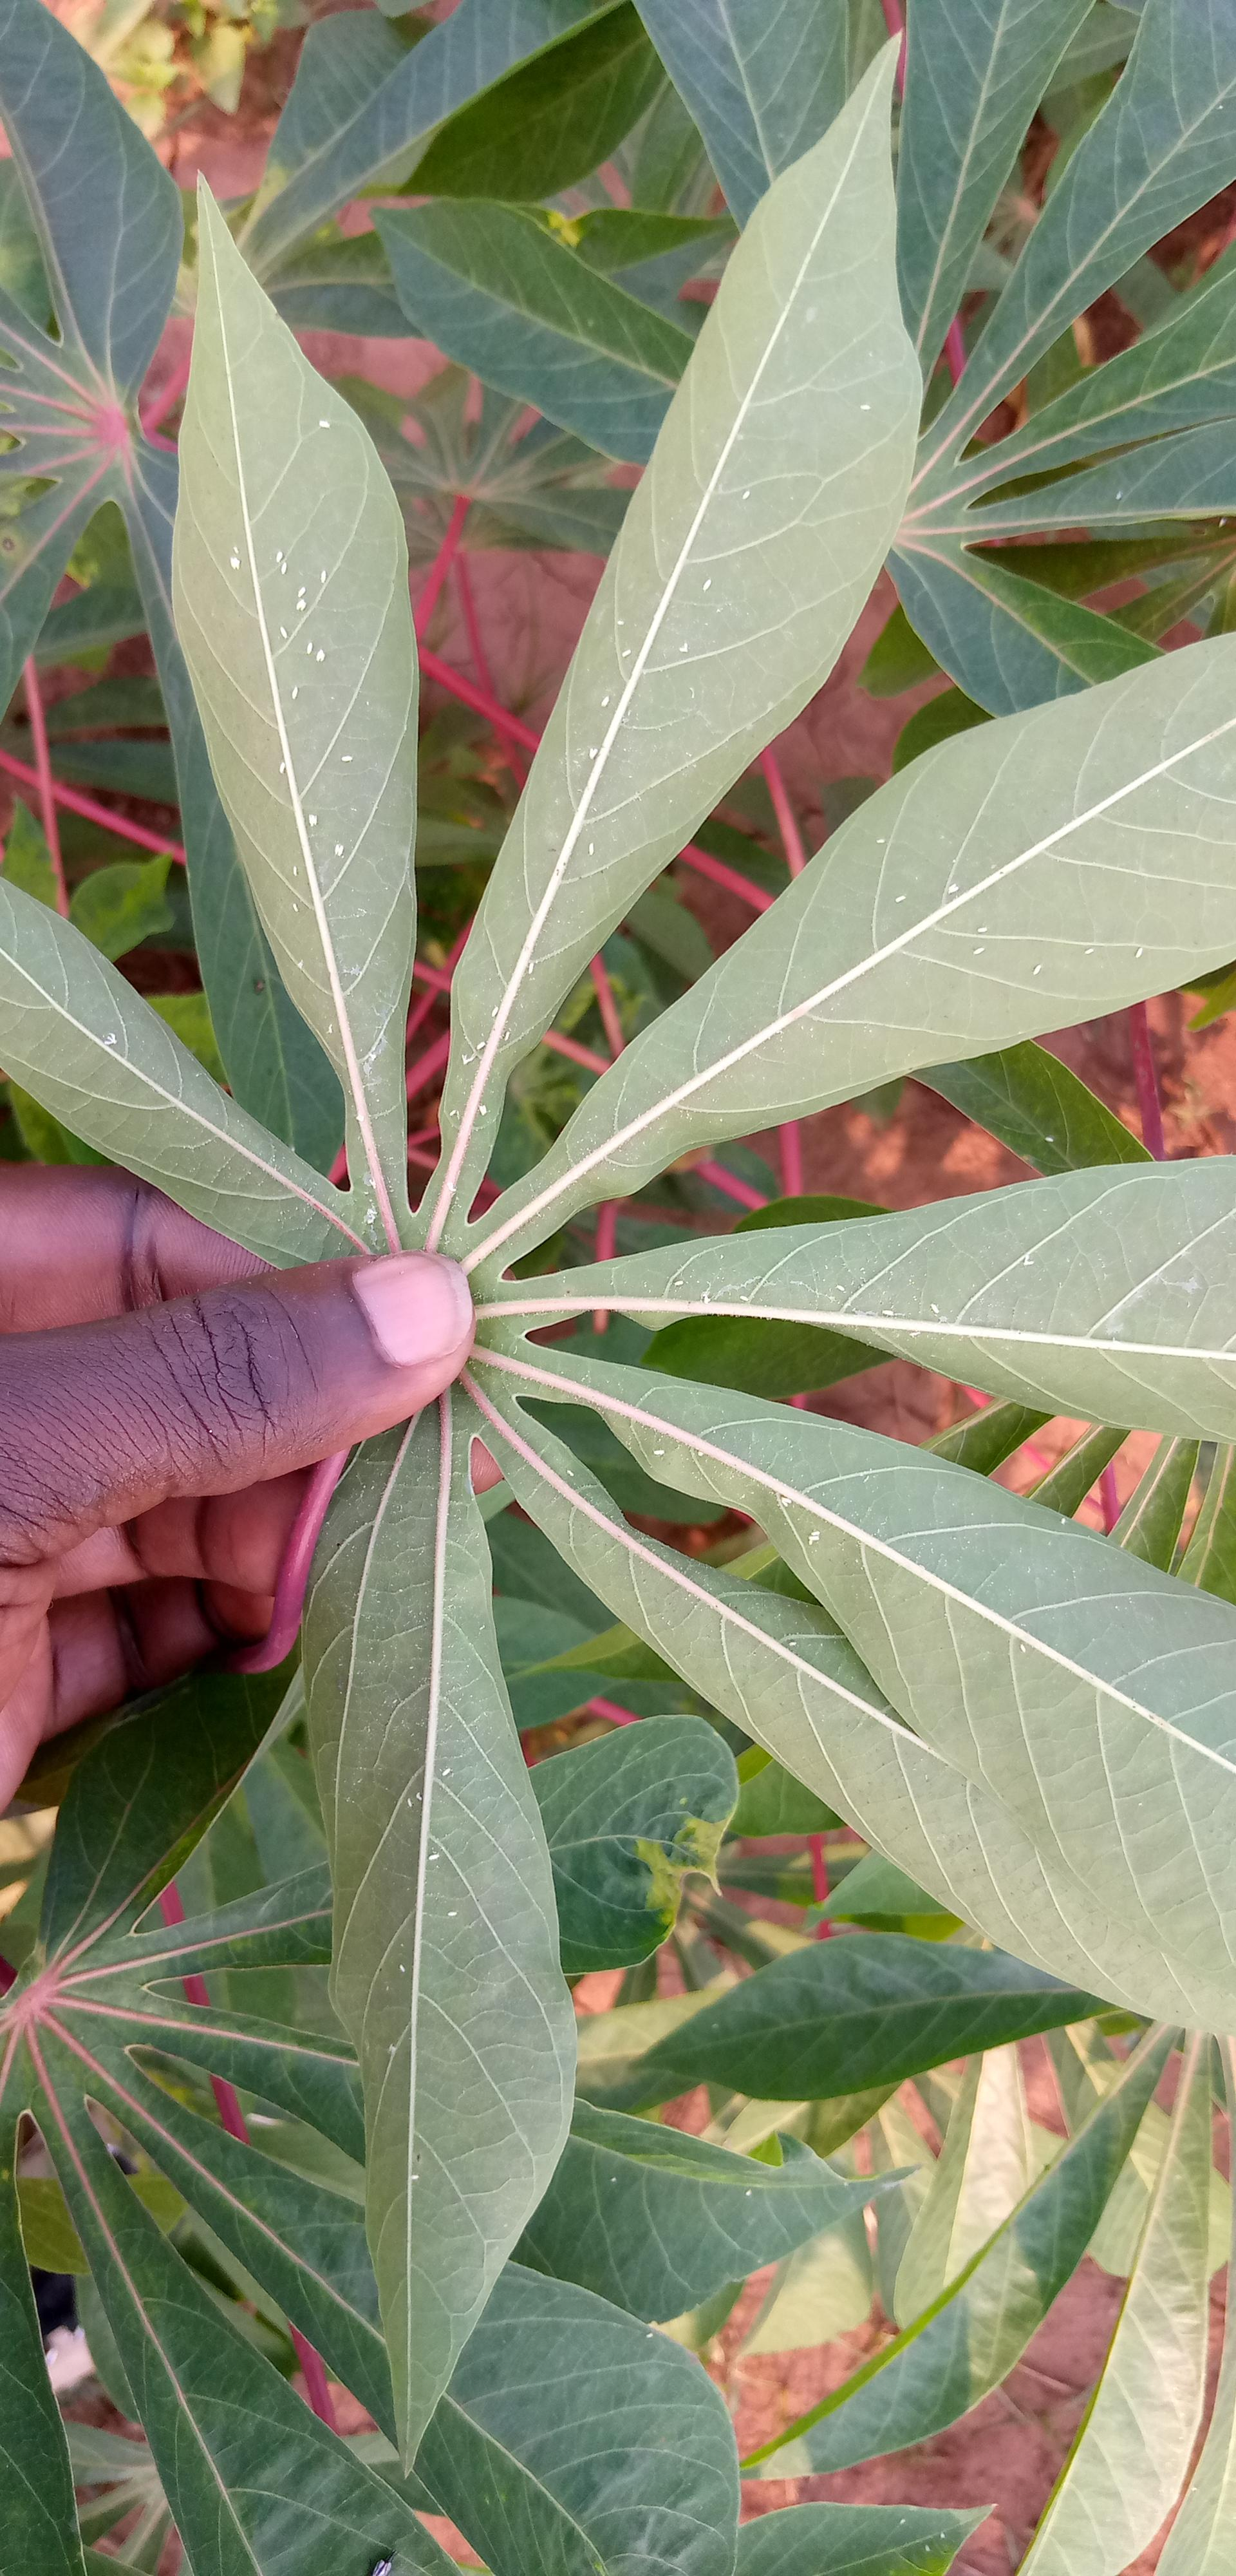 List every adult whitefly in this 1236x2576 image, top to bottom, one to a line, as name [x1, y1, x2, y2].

whitefly [856, 402, 874, 416]
whitefly [317, 418, 332, 432]
whitefly [740, 488, 753, 501]
whitefly [1114, 489, 1124, 502]
whitefly [231, 544, 239, 554]
whitefly [274, 550, 284, 562]
whitefly [227, 556, 244, 572]
whitefly [278, 561, 290, 576]
whitefly [318, 568, 328, 586]
whitefly [700, 576, 715, 594]
whitefly [296, 585, 304, 598]
whitefly [295, 598, 308, 612]
whitefly [614, 618, 626, 628]
whitefly [278, 625, 288, 639]
whitefly [304, 639, 314, 655]
whitefly [677, 640, 689, 656]
whitefly [620, 646, 633, 660]
whitefly [315, 648, 326, 665]
whitefly [289, 685, 301, 699]
whitefly [599, 694, 615, 708]
whitefly [586, 744, 600, 761]
whitefly [339, 754, 353, 763]
whitefly [277, 761, 289, 774]
whitefly [307, 812, 320, 829]
whitefly [874, 836, 886, 846]
whitefly [586, 840, 595, 856]
whitefly [333, 842, 346, 859]
whitefly [290, 863, 299, 878]
whitefly [946, 880, 960, 895]
whitefly [893, 894, 908, 905]
whitefly [289, 901, 301, 914]
whitefly [975, 925, 990, 936]
whitefly [1132, 945, 1147, 958]
whitefly [1081, 945, 1097, 958]
whitefly [972, 947, 986, 956]
whitefly [527, 958, 536, 975]
whitefly [1031, 961, 1043, 976]
whitefly [491, 1005, 501, 1019]
whitefly [324, 1024, 336, 1037]
whitefly [503, 1029, 511, 1041]
whitefly [104, 1031, 118, 1047]
whitefly [474, 1040, 488, 1052]
whitefly [367, 1049, 378, 1063]
whitefly [460, 1052, 474, 1066]
whitefly [476, 1101, 491, 1117]
whitefly [449, 1108, 462, 1121]
whitefly [353, 1113, 366, 1123]
whitefly [1043, 1135, 1055, 1145]
whitefly [364, 1207, 379, 1227]
whitefly [1021, 1251, 1036, 1271]
whitefly [671, 1278, 686, 1288]
whitefly [833, 1282, 846, 1293]
whitefly [700, 1291, 711, 1304]
whitefly [737, 1292, 751, 1305]
whitefly [929, 1302, 942, 1316]
whitefly [881, 1309, 896, 1319]
whitefly [650, 1446, 664, 1457]
whitefly [695, 1448, 707, 1459]
whitefly [565, 1468, 577, 1480]
whitefly [779, 1495, 792, 1509]
whitefly [1058, 1515, 1067, 1526]
whitefly [806, 1529, 824, 1546]
whitefly [786, 1639, 799, 1651]
whitefly [1017, 1642, 1029, 1654]
whitefly [439, 1766, 453, 1777]
whitefly [414, 1790, 425, 1802]
whitefly [404, 1797, 413, 1810]
whitefly [426, 1851, 444, 1863]
whitefly [445, 1909, 460, 1918]
whitefly [396, 1962, 409, 1974]
whitefly [409, 2171, 420, 2182]